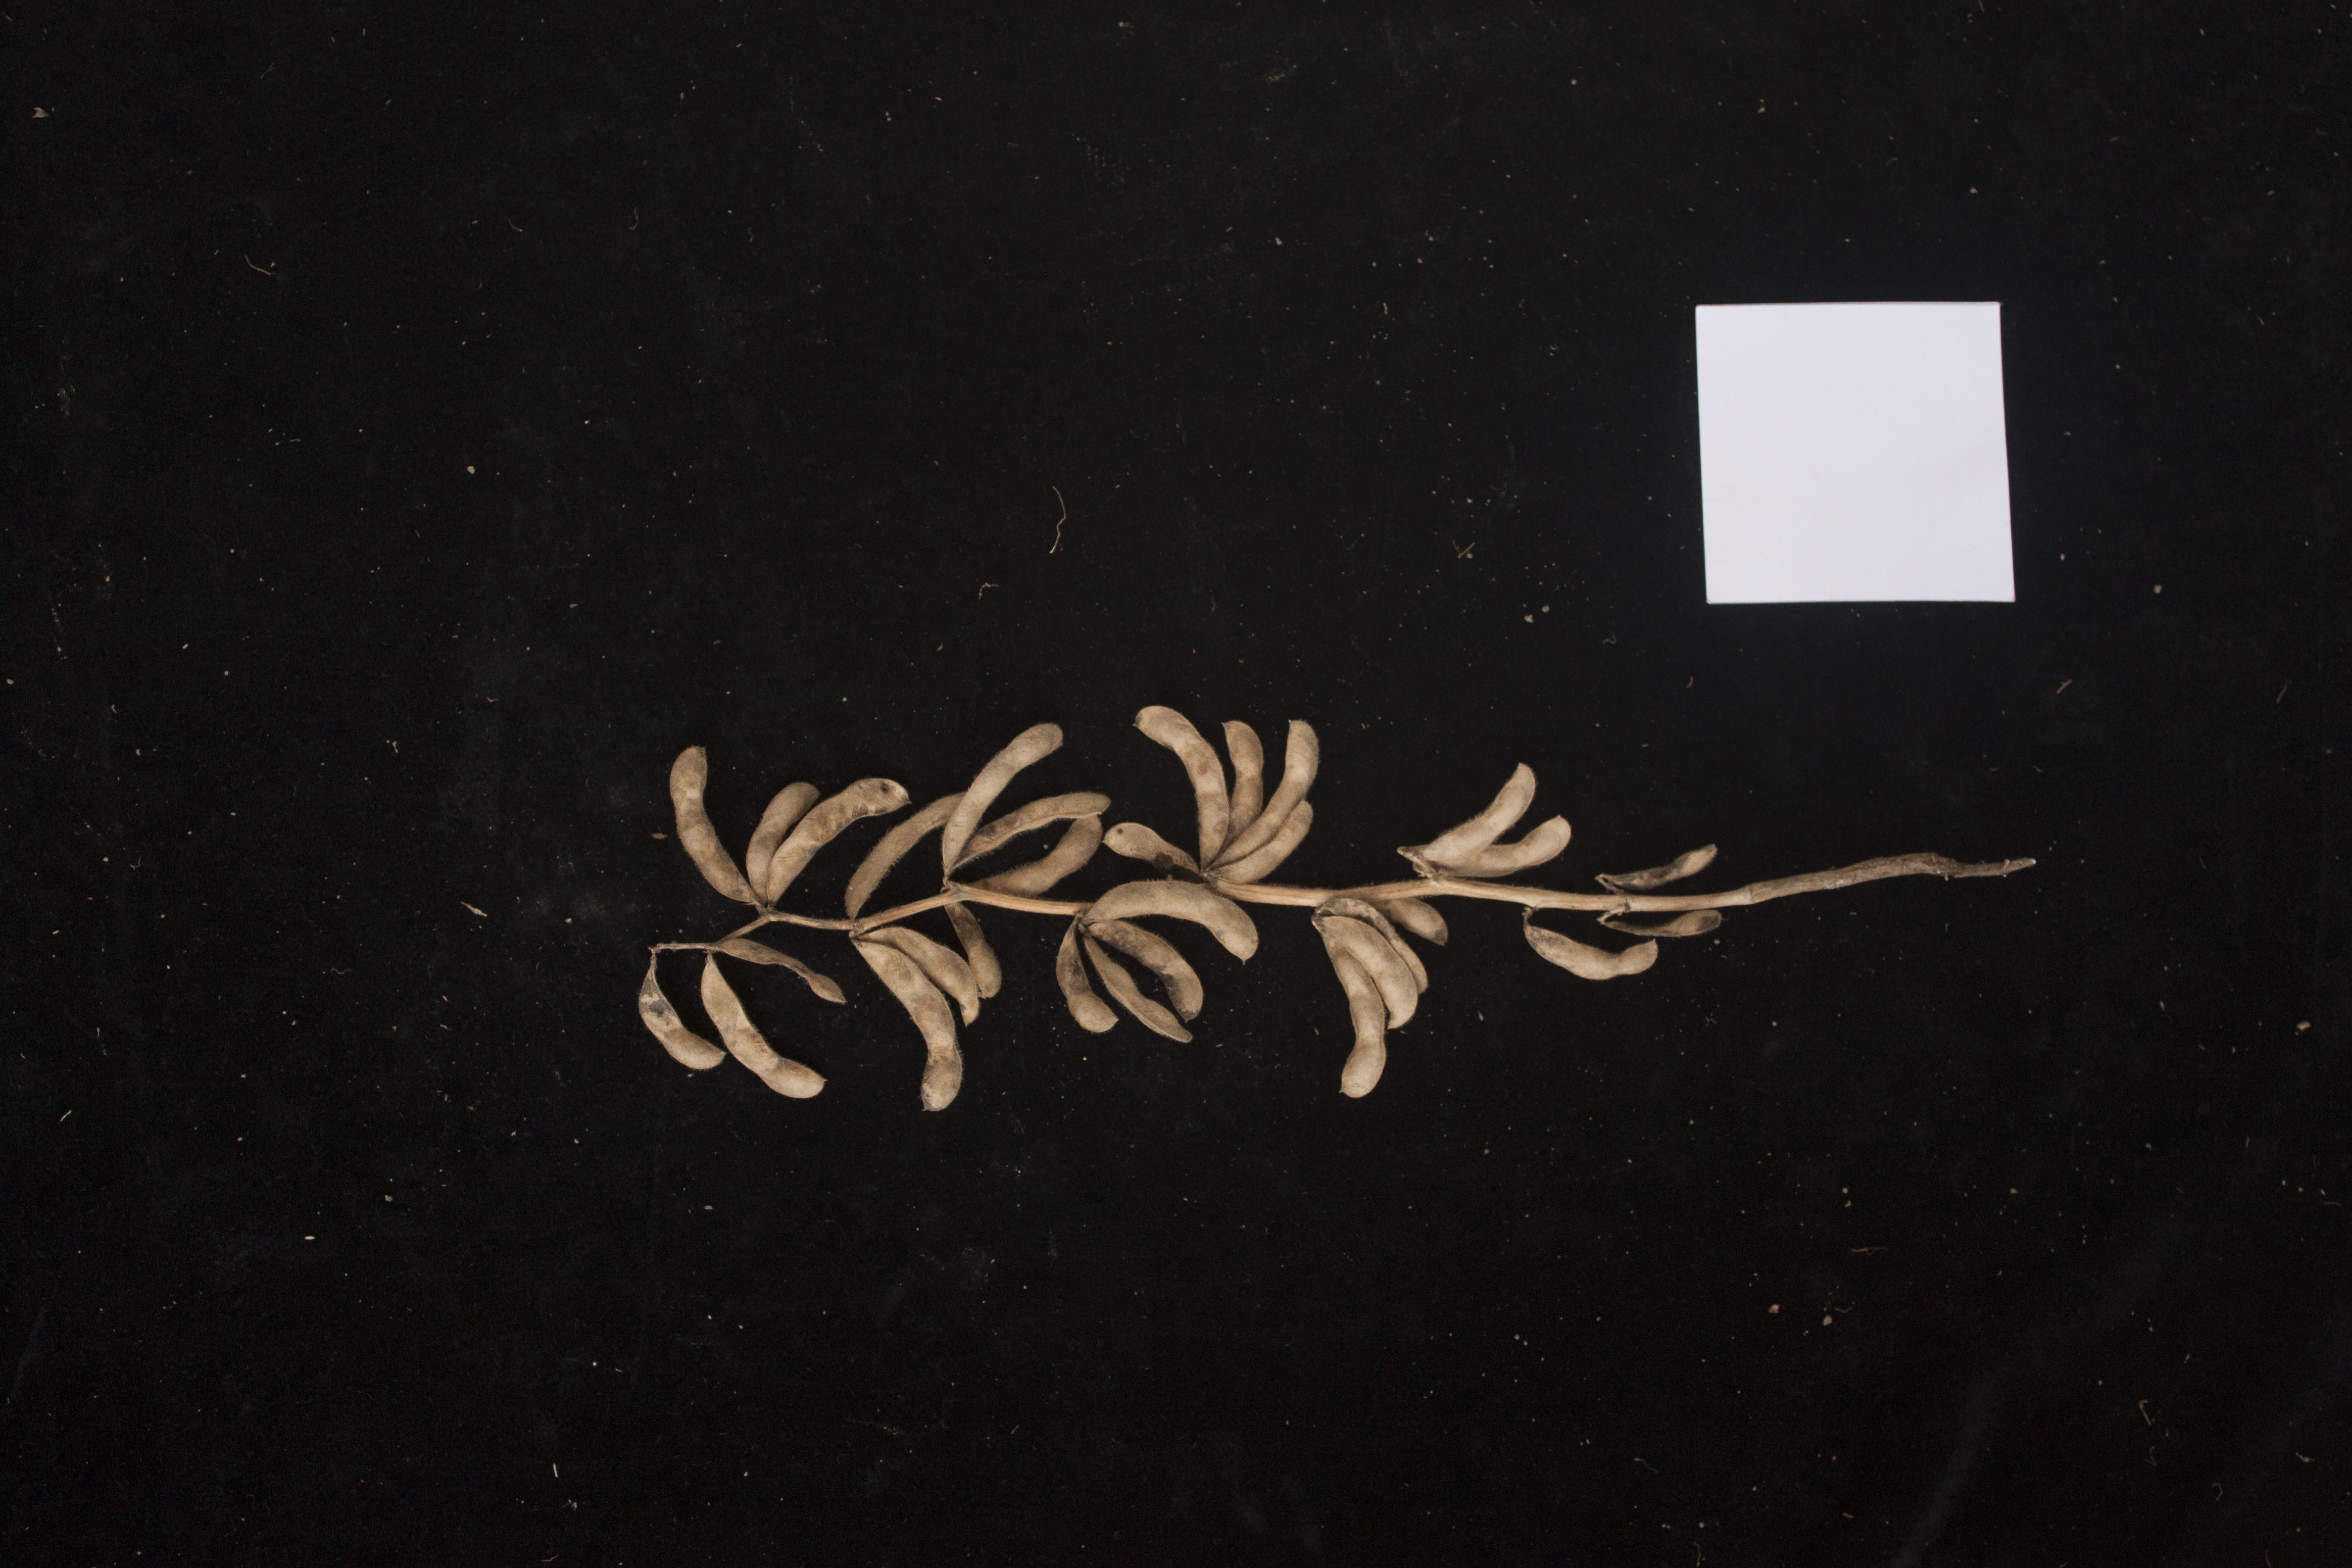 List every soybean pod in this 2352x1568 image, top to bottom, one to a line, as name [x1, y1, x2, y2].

soybean pod [1134, 706, 1229, 865]
soybean pod [1209, 721, 1320, 870]
soybean pod [1216, 721, 1264, 858]
soybean pod [942, 724, 1062, 877]
soybean pod [669, 748, 755, 902]
soybean pod [1411, 764, 1535, 867]
soybean pod [768, 780, 908, 905]
soybean pod [747, 784, 819, 902]
soybean pod [844, 793, 963, 923]
soybean pod [956, 793, 1110, 868]
soybean pod [1207, 803, 1311, 884]
soybean pod [976, 815, 1101, 895]
soybean pod [1397, 816, 1572, 879]
soybean pod [1103, 826, 1196, 873]
soybean pod [1605, 847, 1715, 888]
soybean pod [1083, 883, 1257, 962]
soybean pod [1314, 898, 1428, 996]
soybean pod [1371, 899, 1447, 947]
soybean pod [946, 903, 1000, 997]
soybean pod [1604, 911, 1721, 937]
soybean pod [1314, 919, 1417, 1028]
soybean pod [1084, 922, 1201, 1023]
soybean pod [1314, 924, 1386, 1098]
soybean pod [1055, 925, 1117, 1032]
soybean pod [1523, 927, 1657, 980]
soybean pod [861, 928, 979, 1028]
soybean pod [1084, 936, 1191, 1042]
soybean pod [717, 941, 845, 1005]
soybean pod [852, 943, 962, 1112]
soybean pod [702, 955, 823, 1098]
soybean pod [639, 956, 725, 1070]